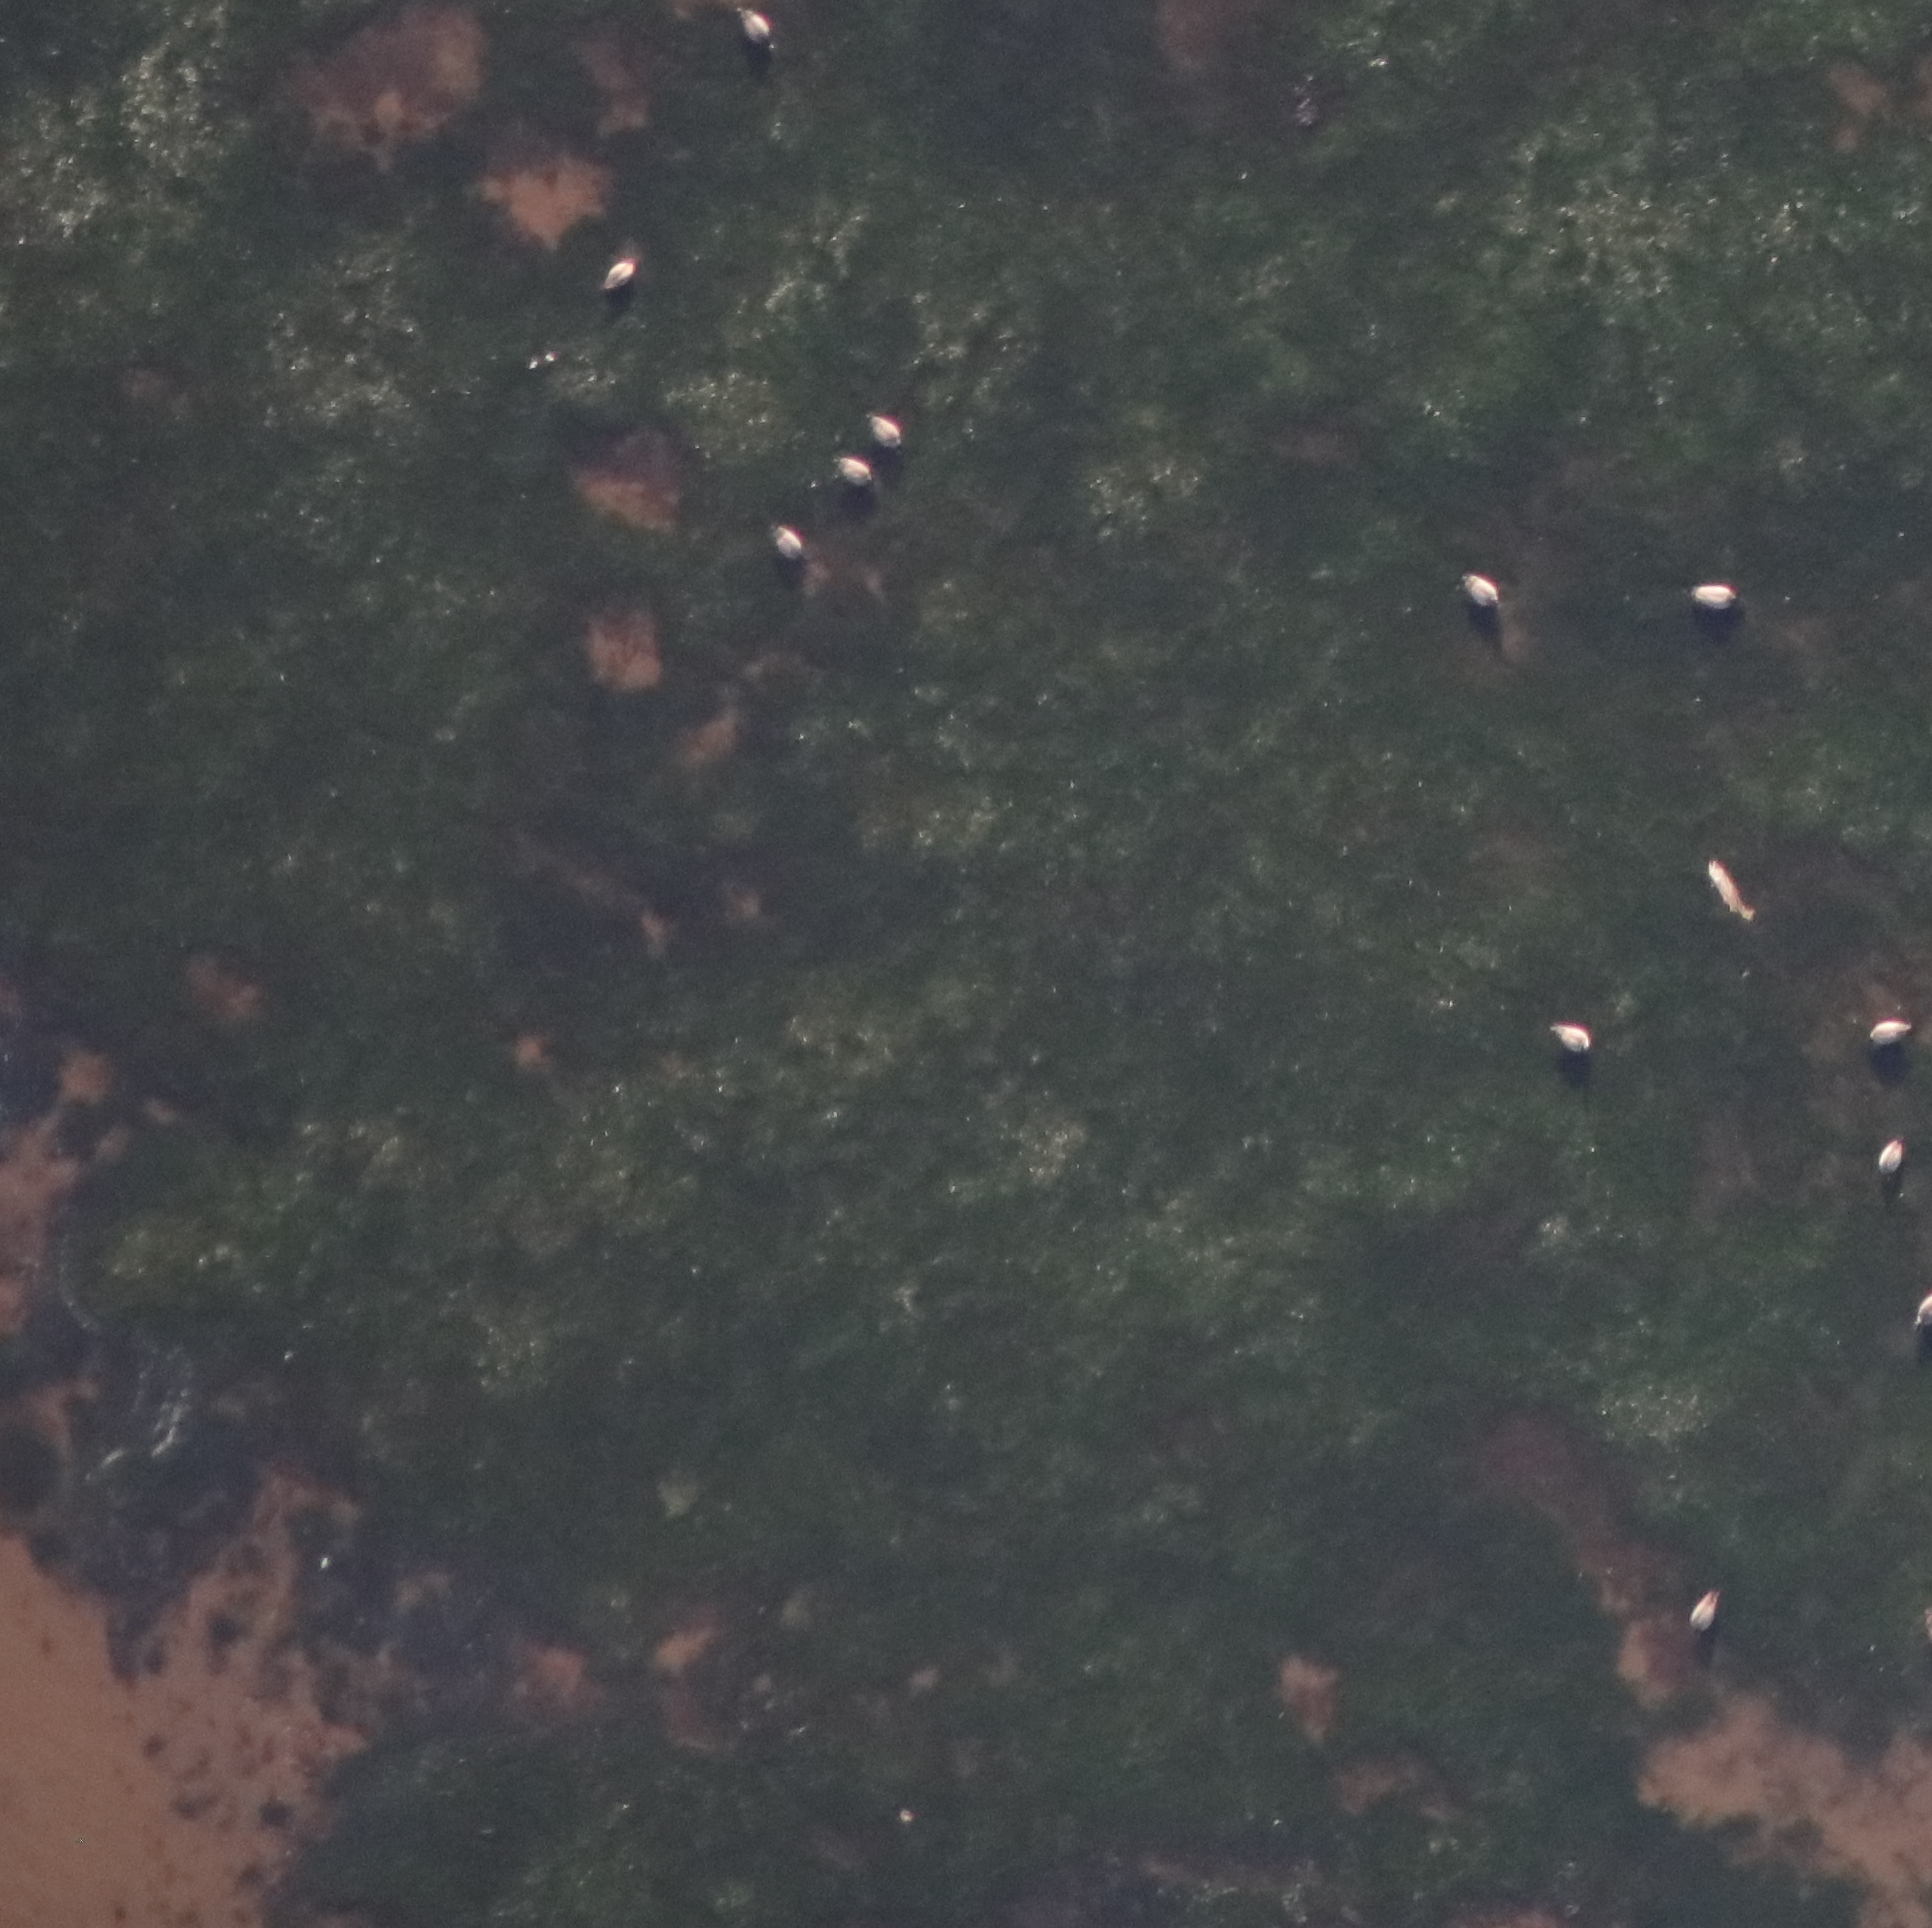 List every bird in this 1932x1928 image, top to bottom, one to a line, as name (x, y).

Canada goose (758, 30)
Canada goose (620, 276)
Canada goose (890, 436)
Canada goose (856, 474)
Canada goose (789, 545)
Canada goose (1481, 591)
Canada goose (1714, 595)
Canada goose (1889, 1032)
Canada goose (1573, 1036)
Canada goose (1889, 1160)
Canada goose (1703, 1611)